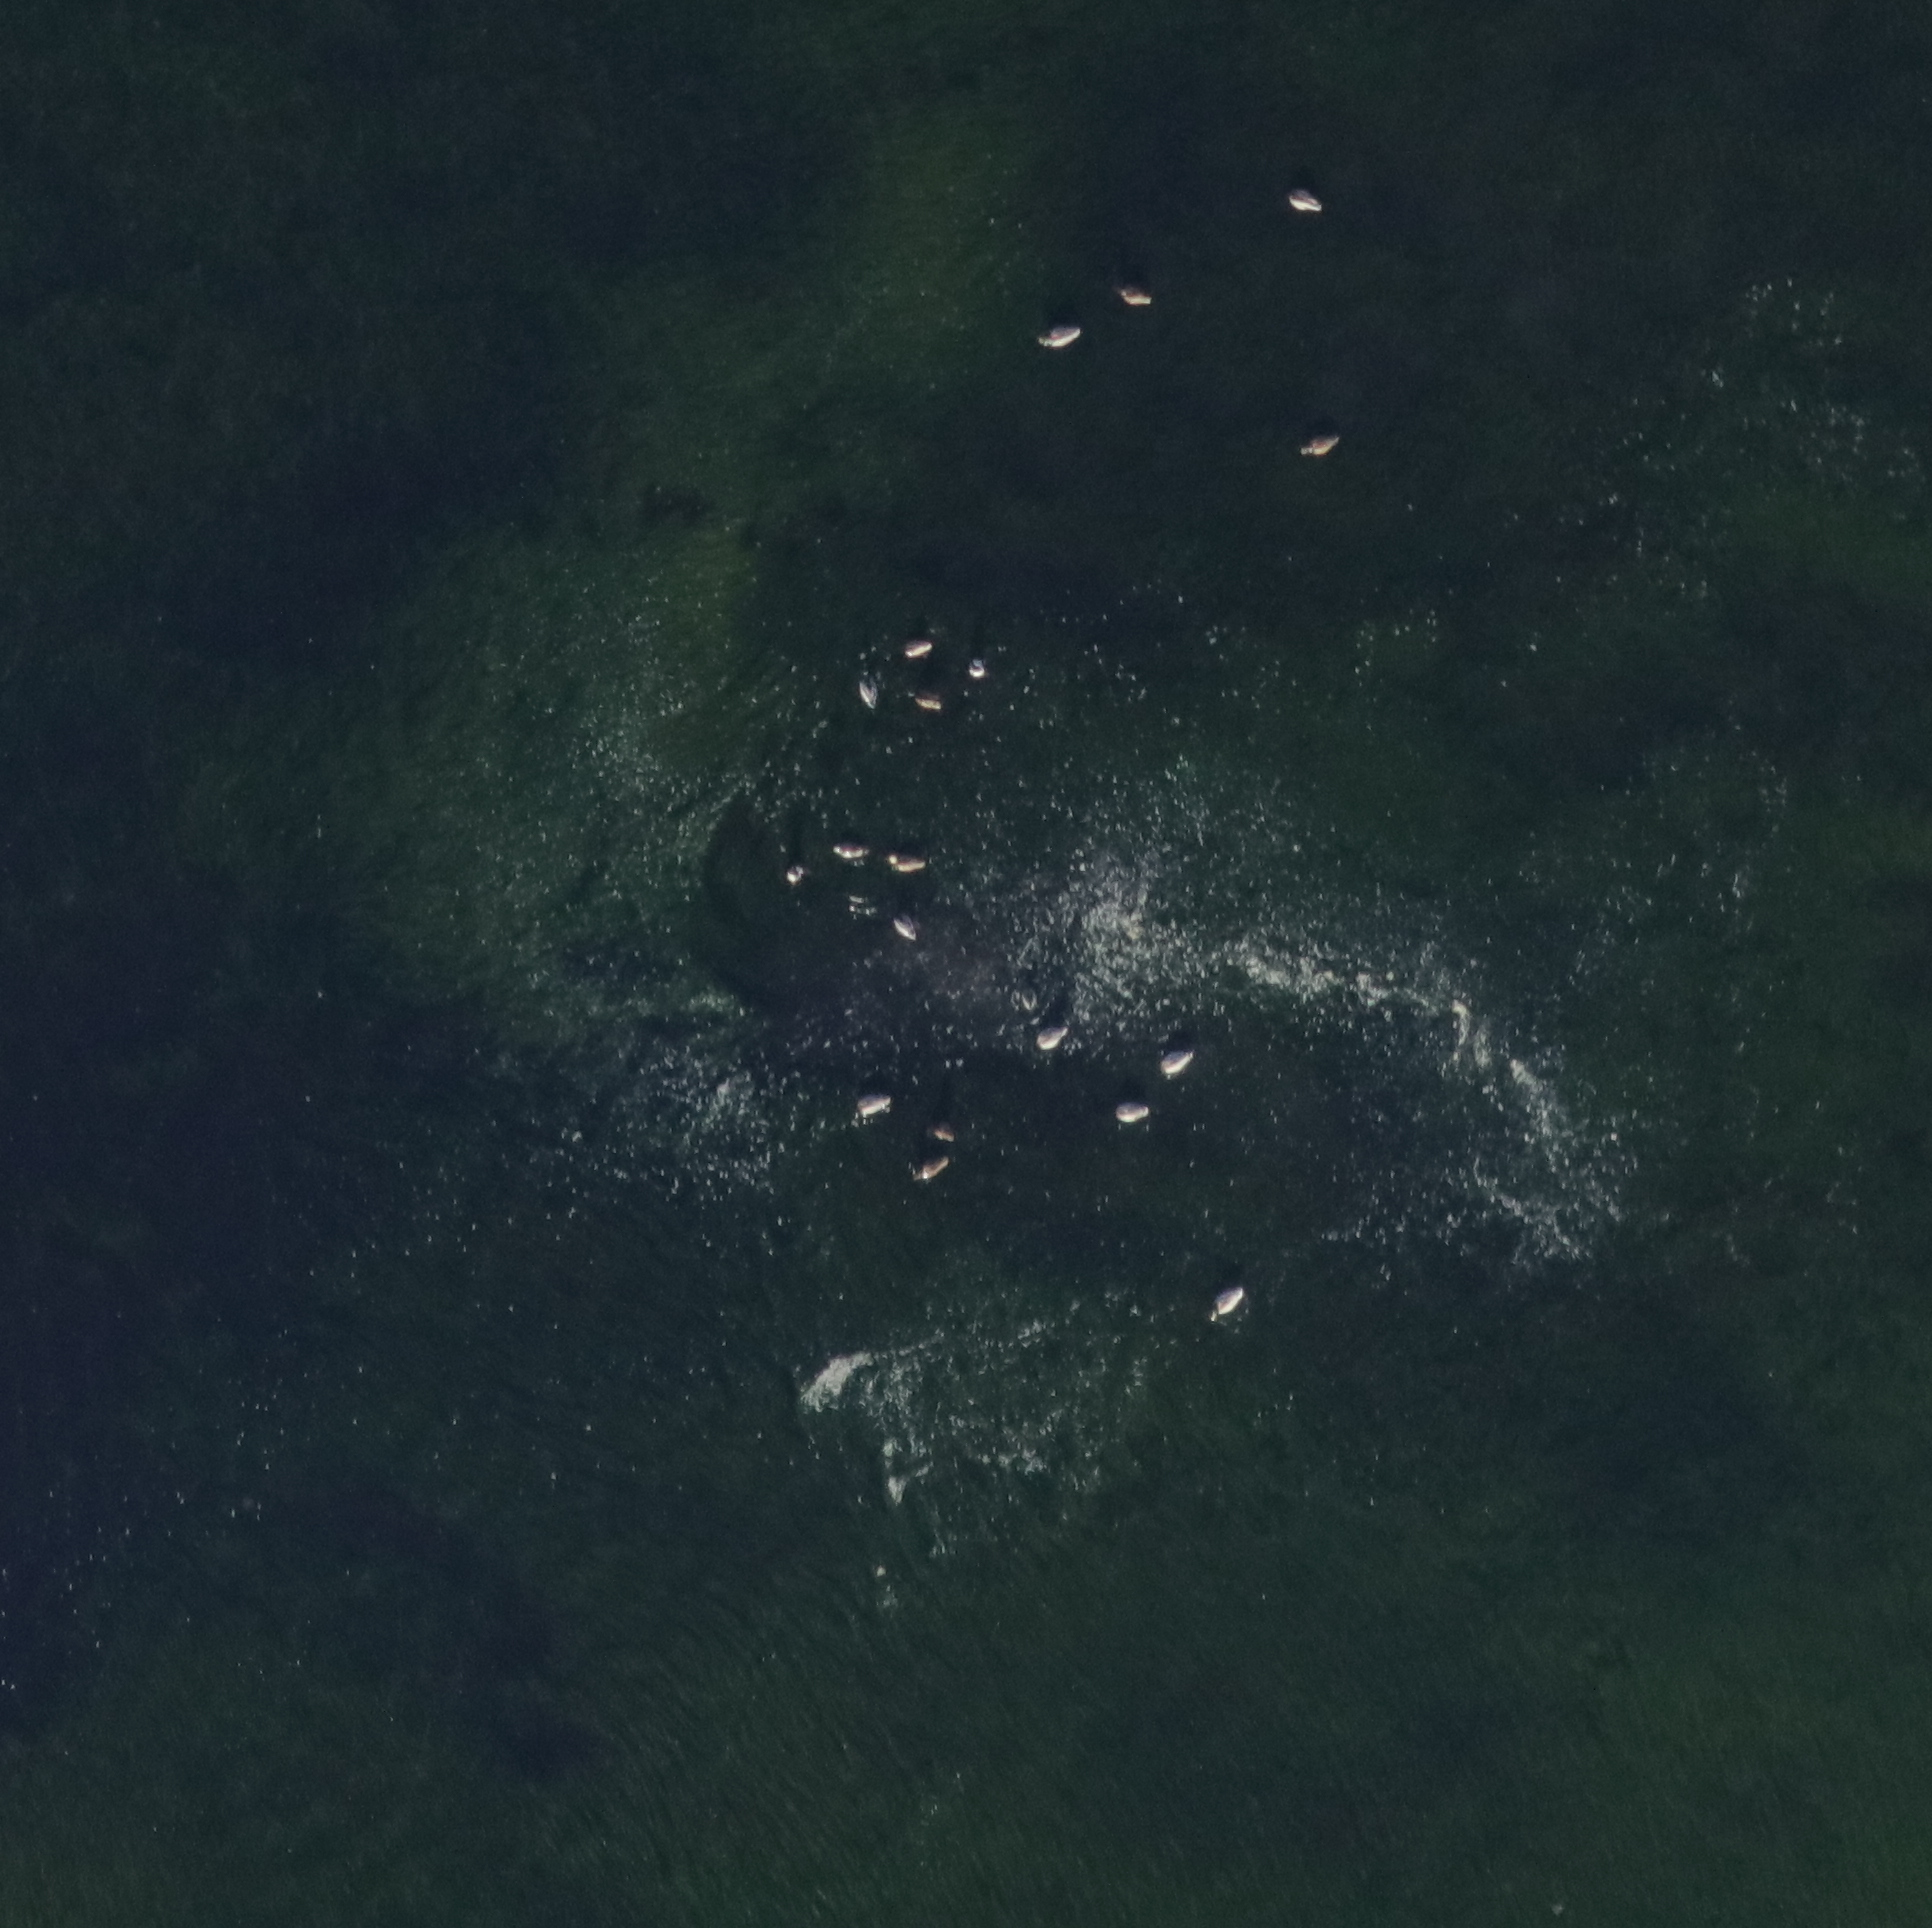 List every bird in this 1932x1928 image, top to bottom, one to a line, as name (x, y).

other bird (1303, 202)
other bird (1137, 296)
other bird (1059, 339)
other bird (1324, 442)
other bird (919, 649)
other bird (978, 667)
other bird (867, 693)
other bird (924, 703)
other bird (847, 851)
other bird (900, 861)
other bird (795, 874)
other bird (905, 926)
other bird (1057, 1037)
other bird (1175, 1063)
other bird (871, 1110)
other bird (1132, 1110)
other bird (945, 1133)
other bird (929, 1168)
other bird (1225, 1307)